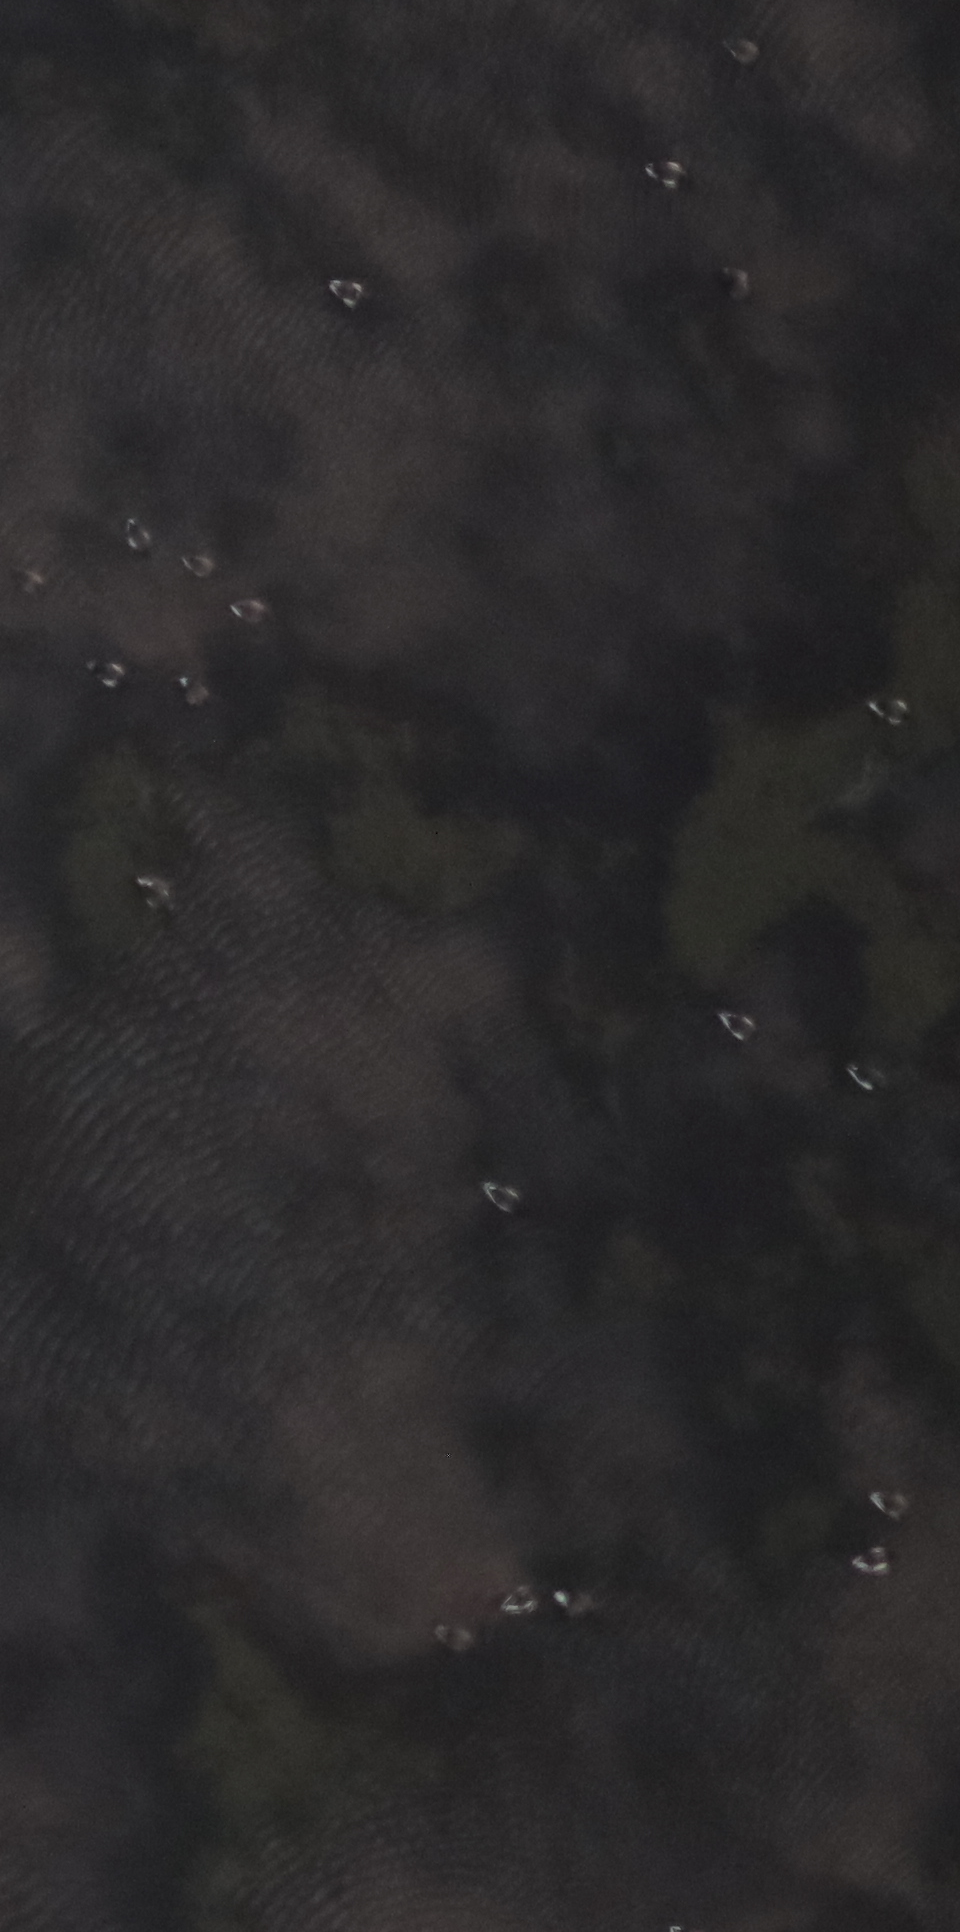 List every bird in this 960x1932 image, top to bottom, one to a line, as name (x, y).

brant (745, 50)
brant (667, 173)
brant (738, 282)
brant (347, 291)
brant (140, 537)
brant (200, 564)
brant (251, 611)
brant (109, 673)
brant (185, 686)
brant (889, 711)
brant (156, 893)
brant (739, 1026)
brant (870, 1077)
brant (503, 1199)
brant (888, 1500)
brant (874, 1558)
brant (527, 1599)
brant (580, 1604)
brant (450, 1637)